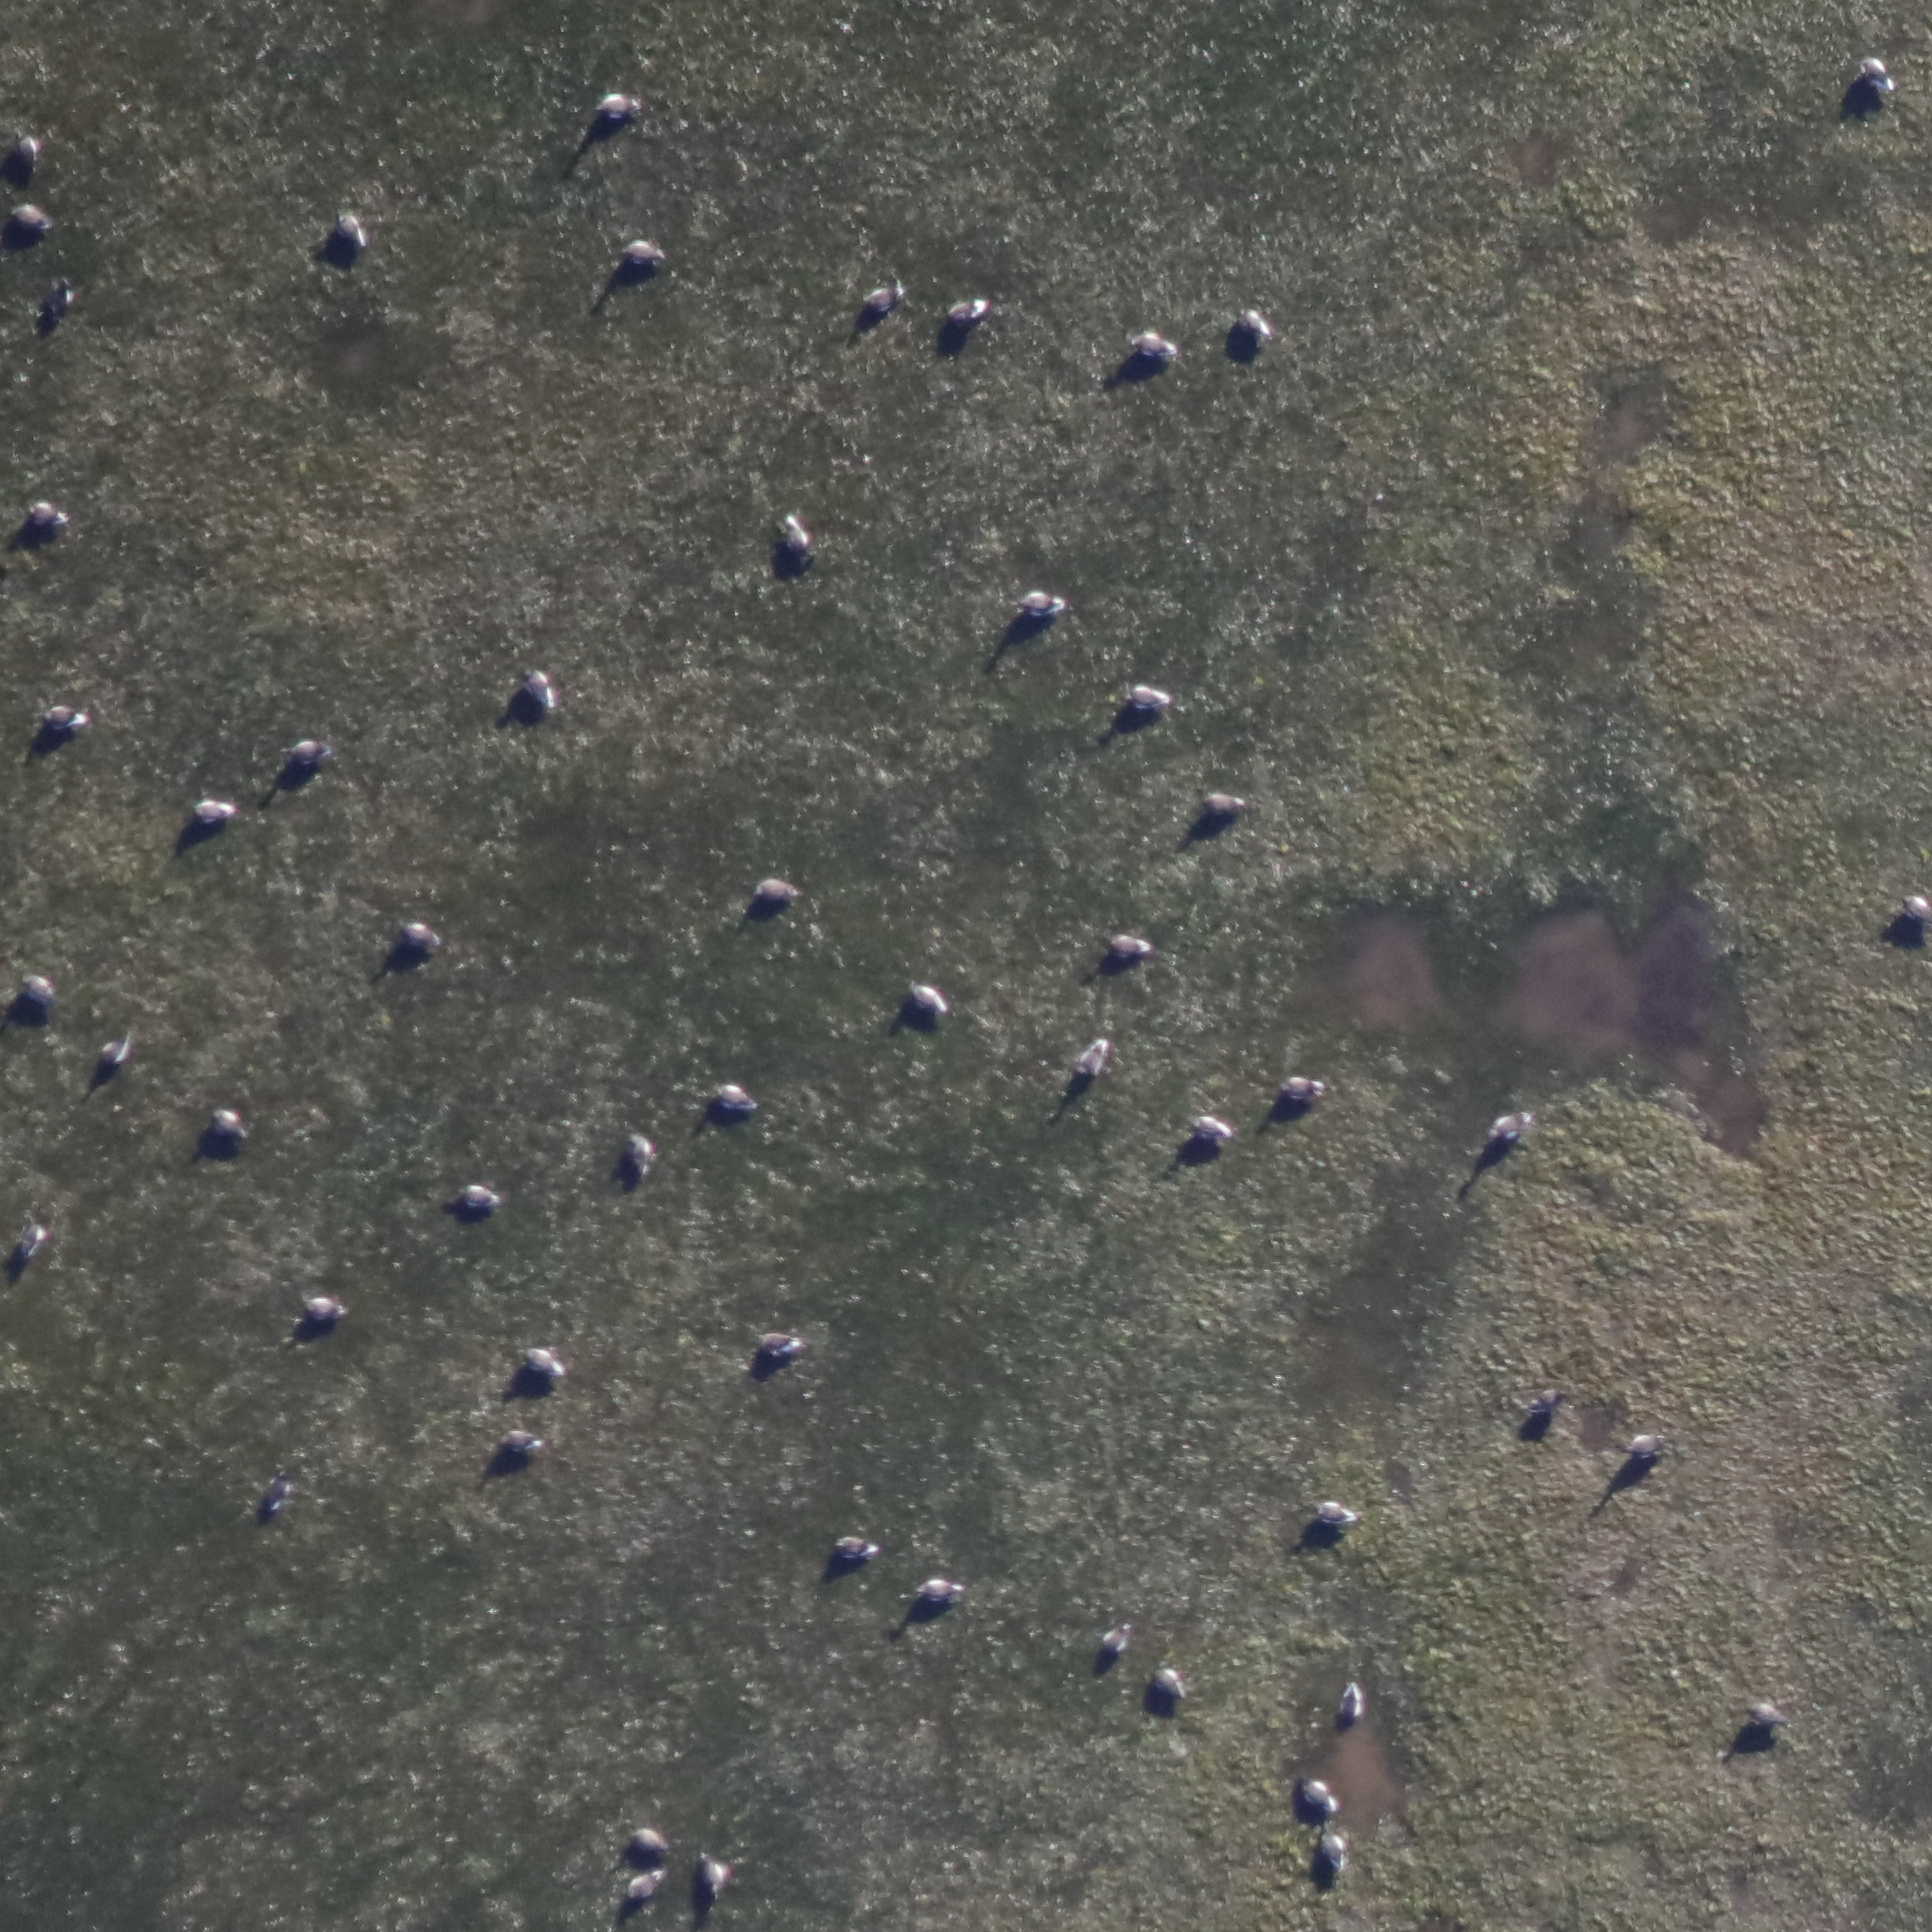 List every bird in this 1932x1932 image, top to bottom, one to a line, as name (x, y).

brant (1877, 73)
brant (616, 107)
brant (29, 150)
brant (31, 218)
brant (359, 228)
brant (642, 253)
brant (67, 292)
brant (874, 292)
brant (965, 312)
brant (1263, 324)
brant (1150, 341)
brant (42, 515)
brant (798, 537)
brant (1041, 605)
brant (541, 688)
brant (1148, 699)
brant (64, 719)
brant (307, 753)
brant (1222, 808)
brant (214, 812)
brant (773, 894)
brant (422, 936)
brant (1126, 945)
brant (40, 989)
brant (928, 998)
brant (115, 1054)
brant (1093, 1072)
brant (1307, 1090)
brant (734, 1099)
brant (1511, 1121)
brant (223, 1122)
brant (1212, 1132)
brant (637, 1155)
brant (479, 1199)
brant (33, 1235)
brant (321, 1310)
brant (780, 1345)
brant (546, 1361)
brant (1549, 1403)
brant (1657, 1445)
brant (513, 1446)
brant (274, 1492)
brant (1335, 1514)
brant (854, 1548)
brant (939, 1590)
brant (1115, 1641)
brant (1164, 1683)
brant (1353, 1706)
brant (1766, 1716)
brant (1317, 1798)
brant (644, 1843)
brant (1335, 1847)
brant (716, 1877)
brant (643, 1887)